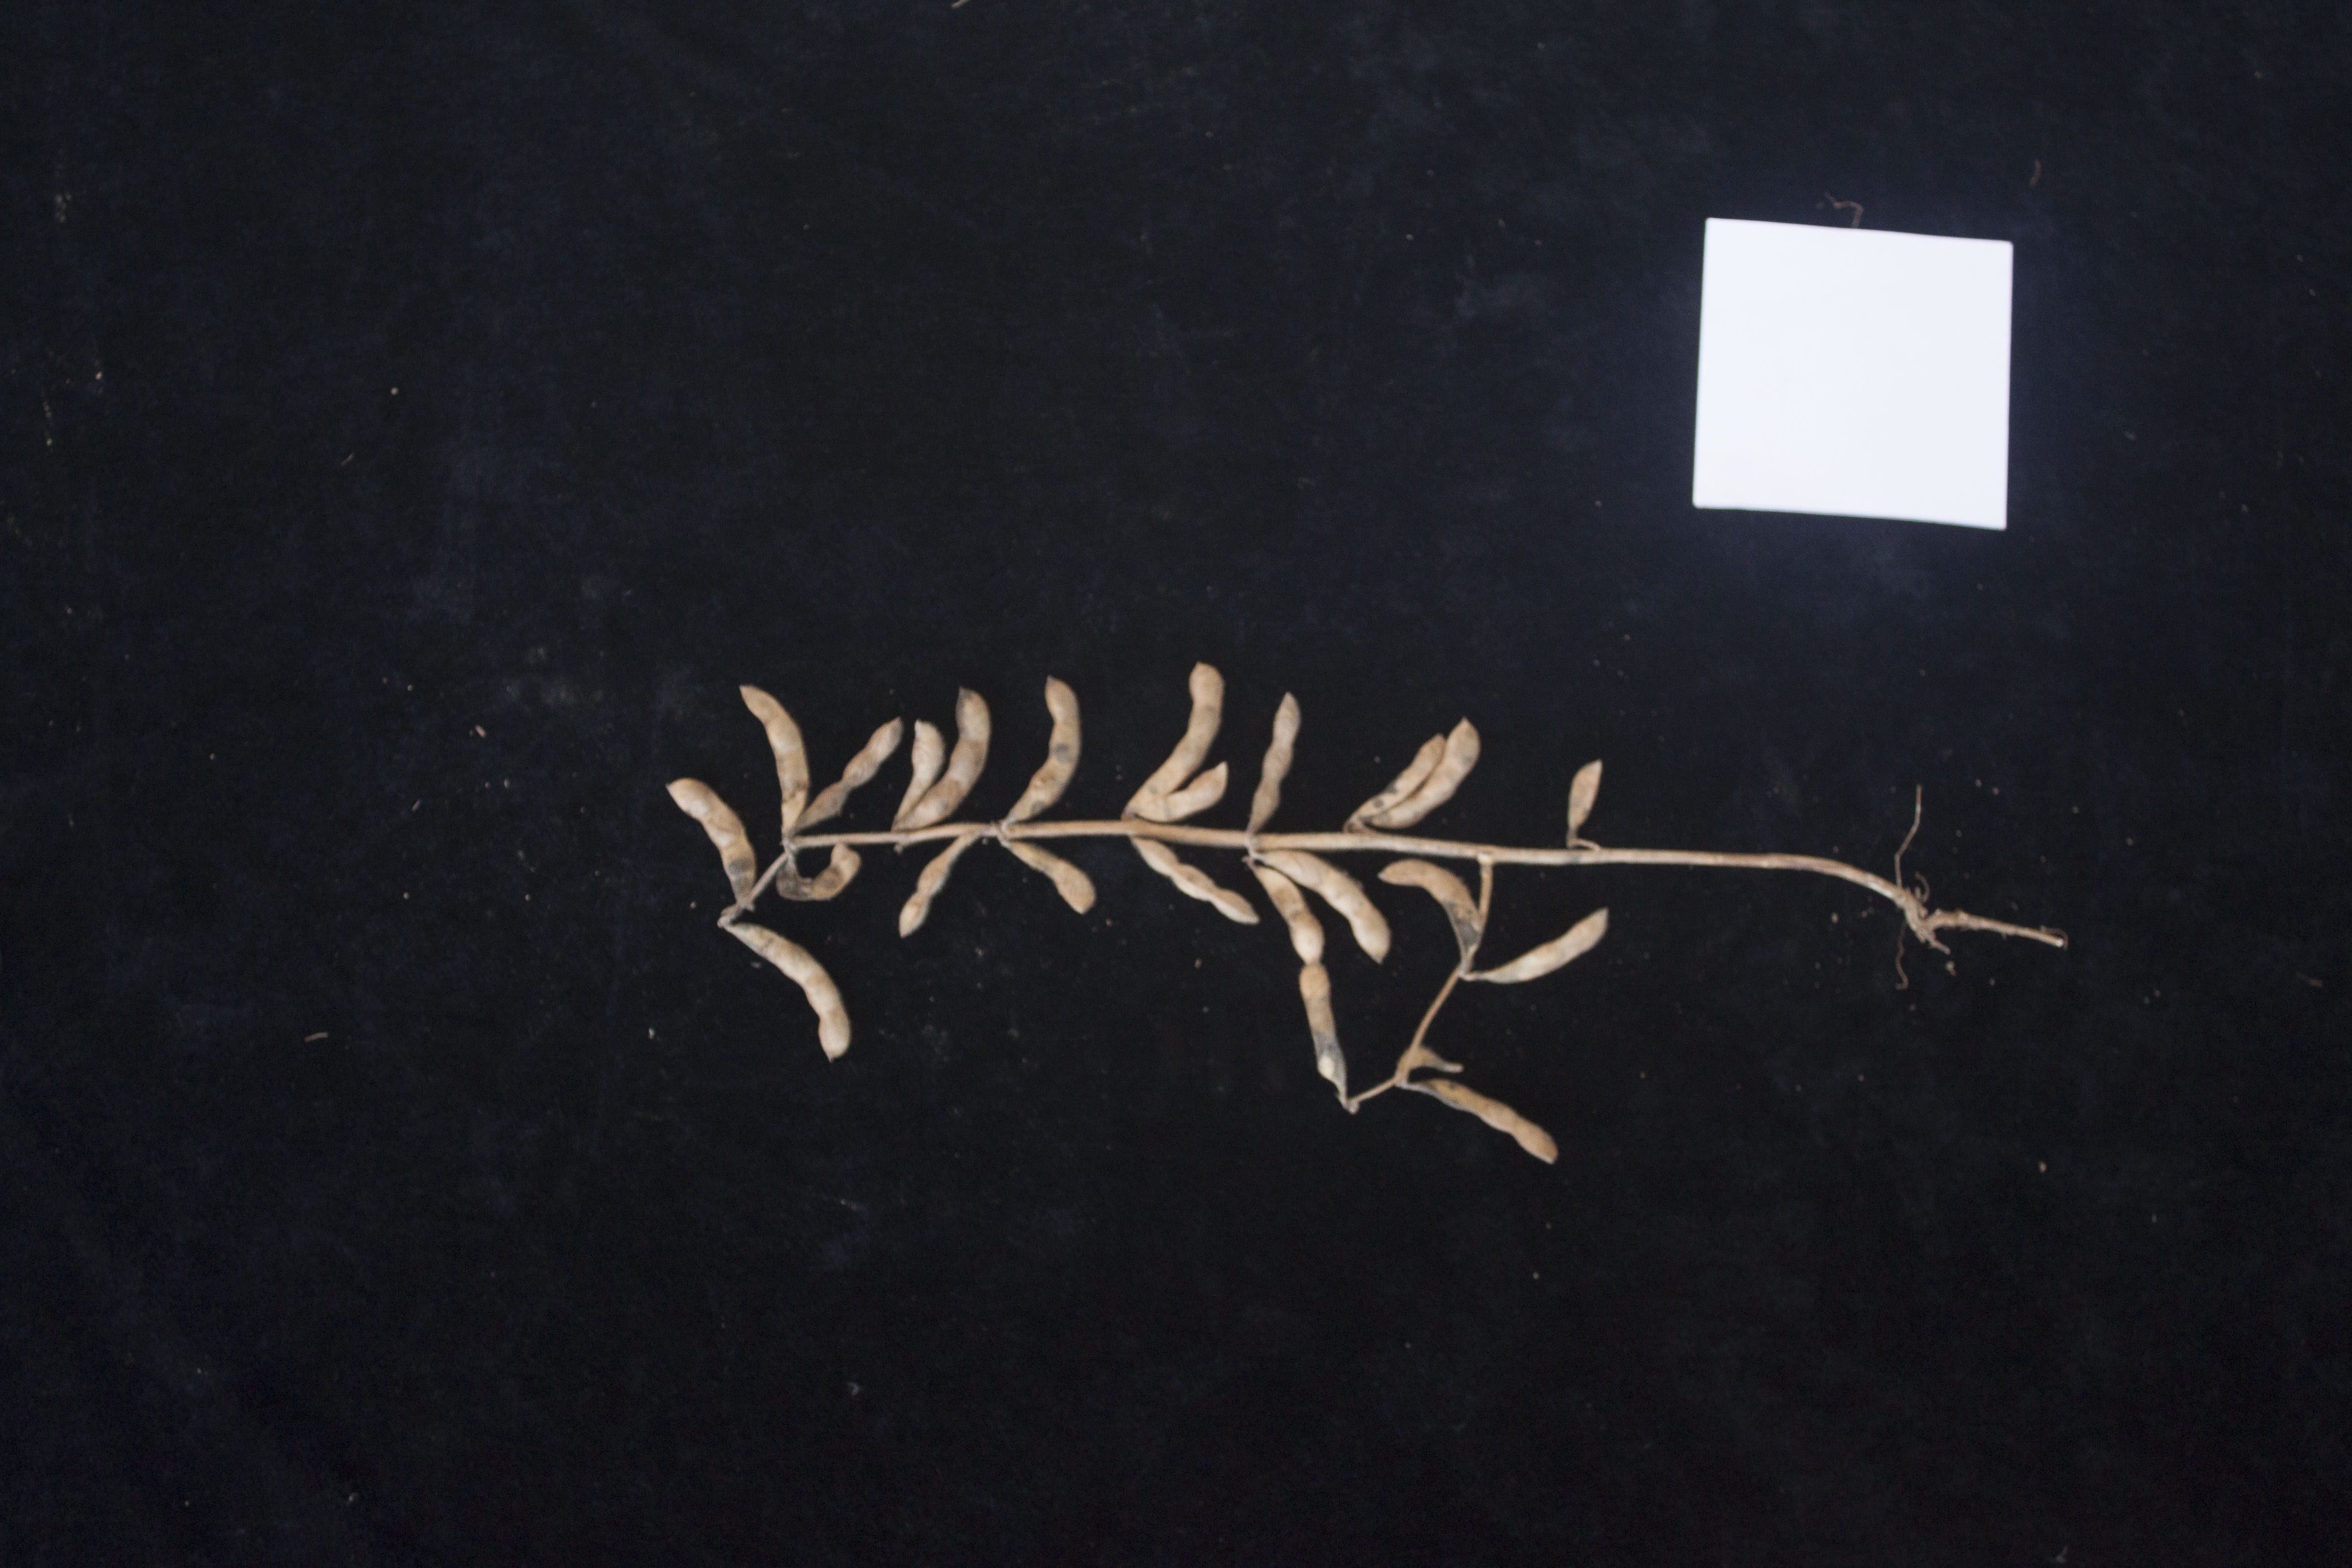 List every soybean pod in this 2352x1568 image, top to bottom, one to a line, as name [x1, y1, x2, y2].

soybean pod [1122, 665, 1225, 822]
soybean pod [1000, 679, 1081, 836]
soybean pod [742, 687, 810, 845]
soybean pod [893, 688, 989, 831]
soybean pod [1250, 694, 1301, 844]
soybean pod [792, 721, 902, 834]
soybean pod [1367, 722, 1478, 830]
soybean pod [893, 723, 945, 829]
soybean pod [1345, 734, 1446, 824]
soybean pod [1569, 764, 1601, 847]
soybean pod [1139, 765, 1226, 823]
soybean pod [667, 778, 756, 912]
soybean pod [898, 834, 977, 939]
soybean pod [1133, 840, 1258, 924]
soybean pod [1002, 841, 1093, 913]
soybean pod [1253, 853, 1389, 966]
soybean pod [1380, 861, 1480, 969]
soybean pod [1250, 867, 1323, 966]
soybean pod [1464, 912, 1608, 986]
soybean pod [725, 925, 849, 1061]
soybean pod [1301, 962, 1344, 1096]
soybean pod [1407, 1081, 1555, 1166]